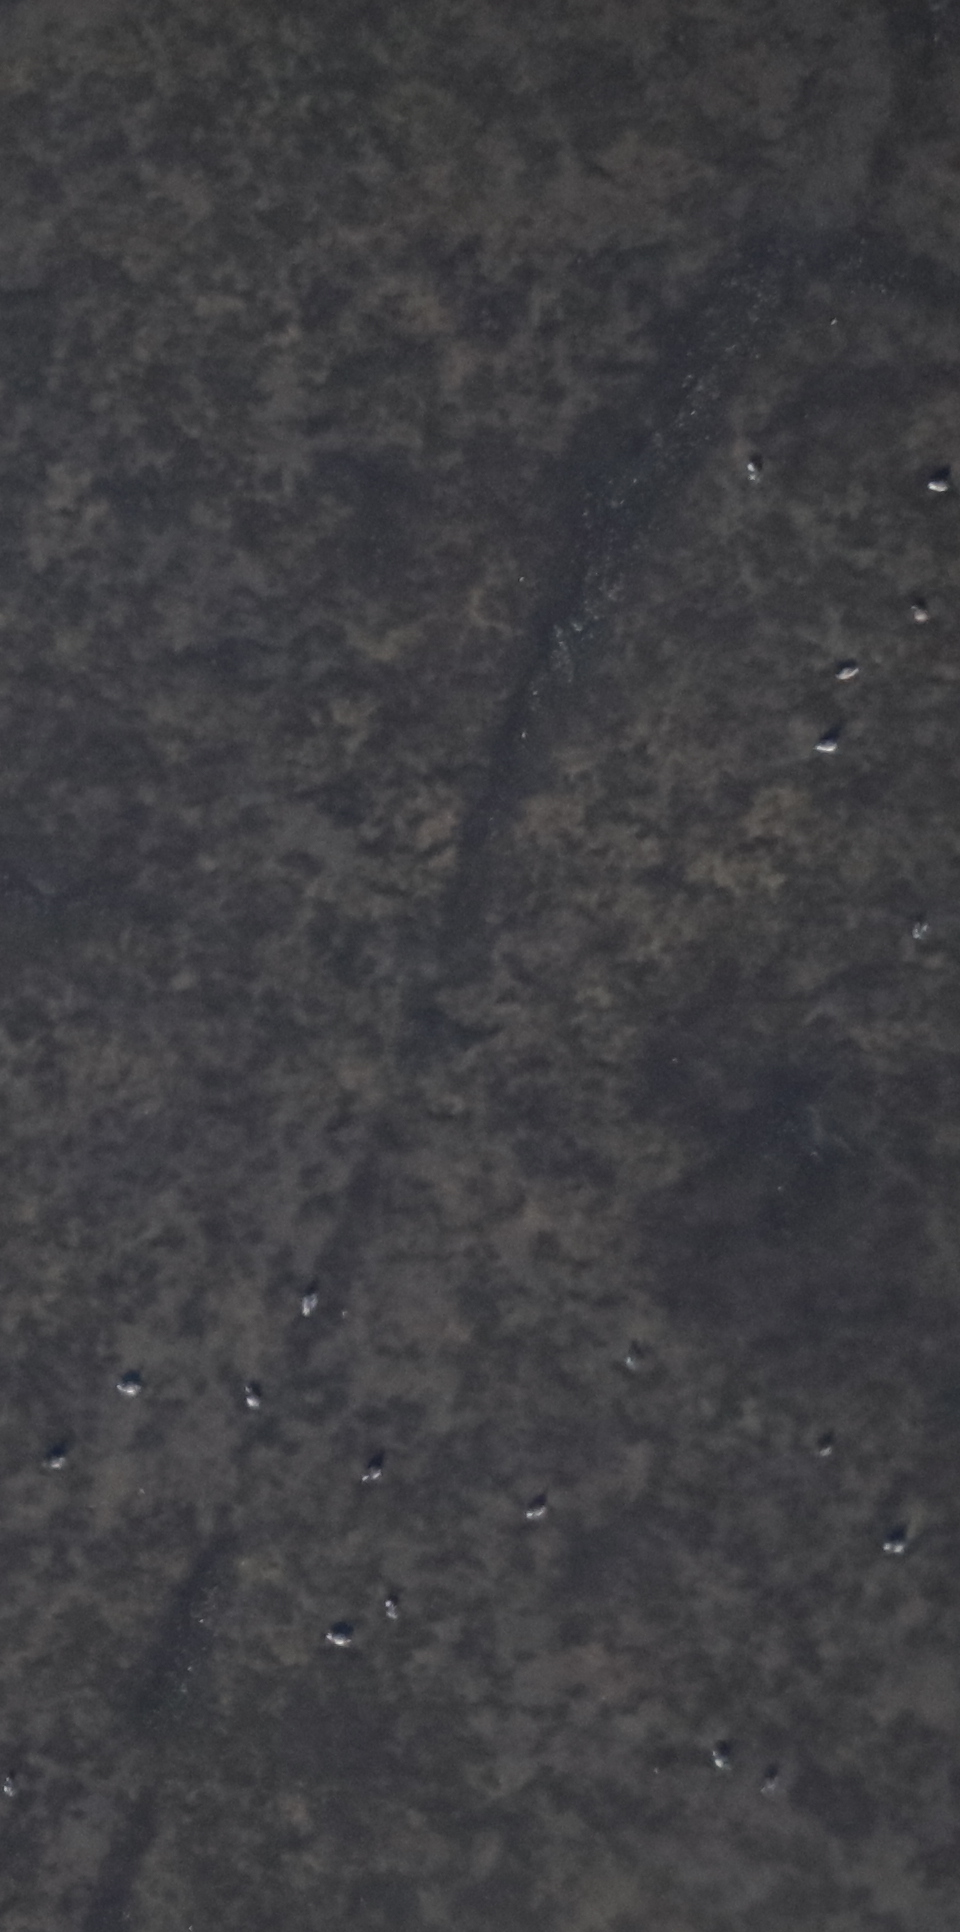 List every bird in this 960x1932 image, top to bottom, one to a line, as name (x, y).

brant (757, 470)
brant (939, 488)
brant (925, 612)
brant (846, 670)
brant (828, 745)
brant (919, 926)
brant (310, 1296)
brant (633, 1362)
brant (126, 1386)
brant (255, 1400)
brant (828, 1451)
brant (53, 1462)
brant (373, 1470)
brant (537, 1509)
brant (897, 1547)
brant (394, 1606)
brant (341, 1638)
brant (724, 1760)
brant (772, 1782)
brant (7, 1785)